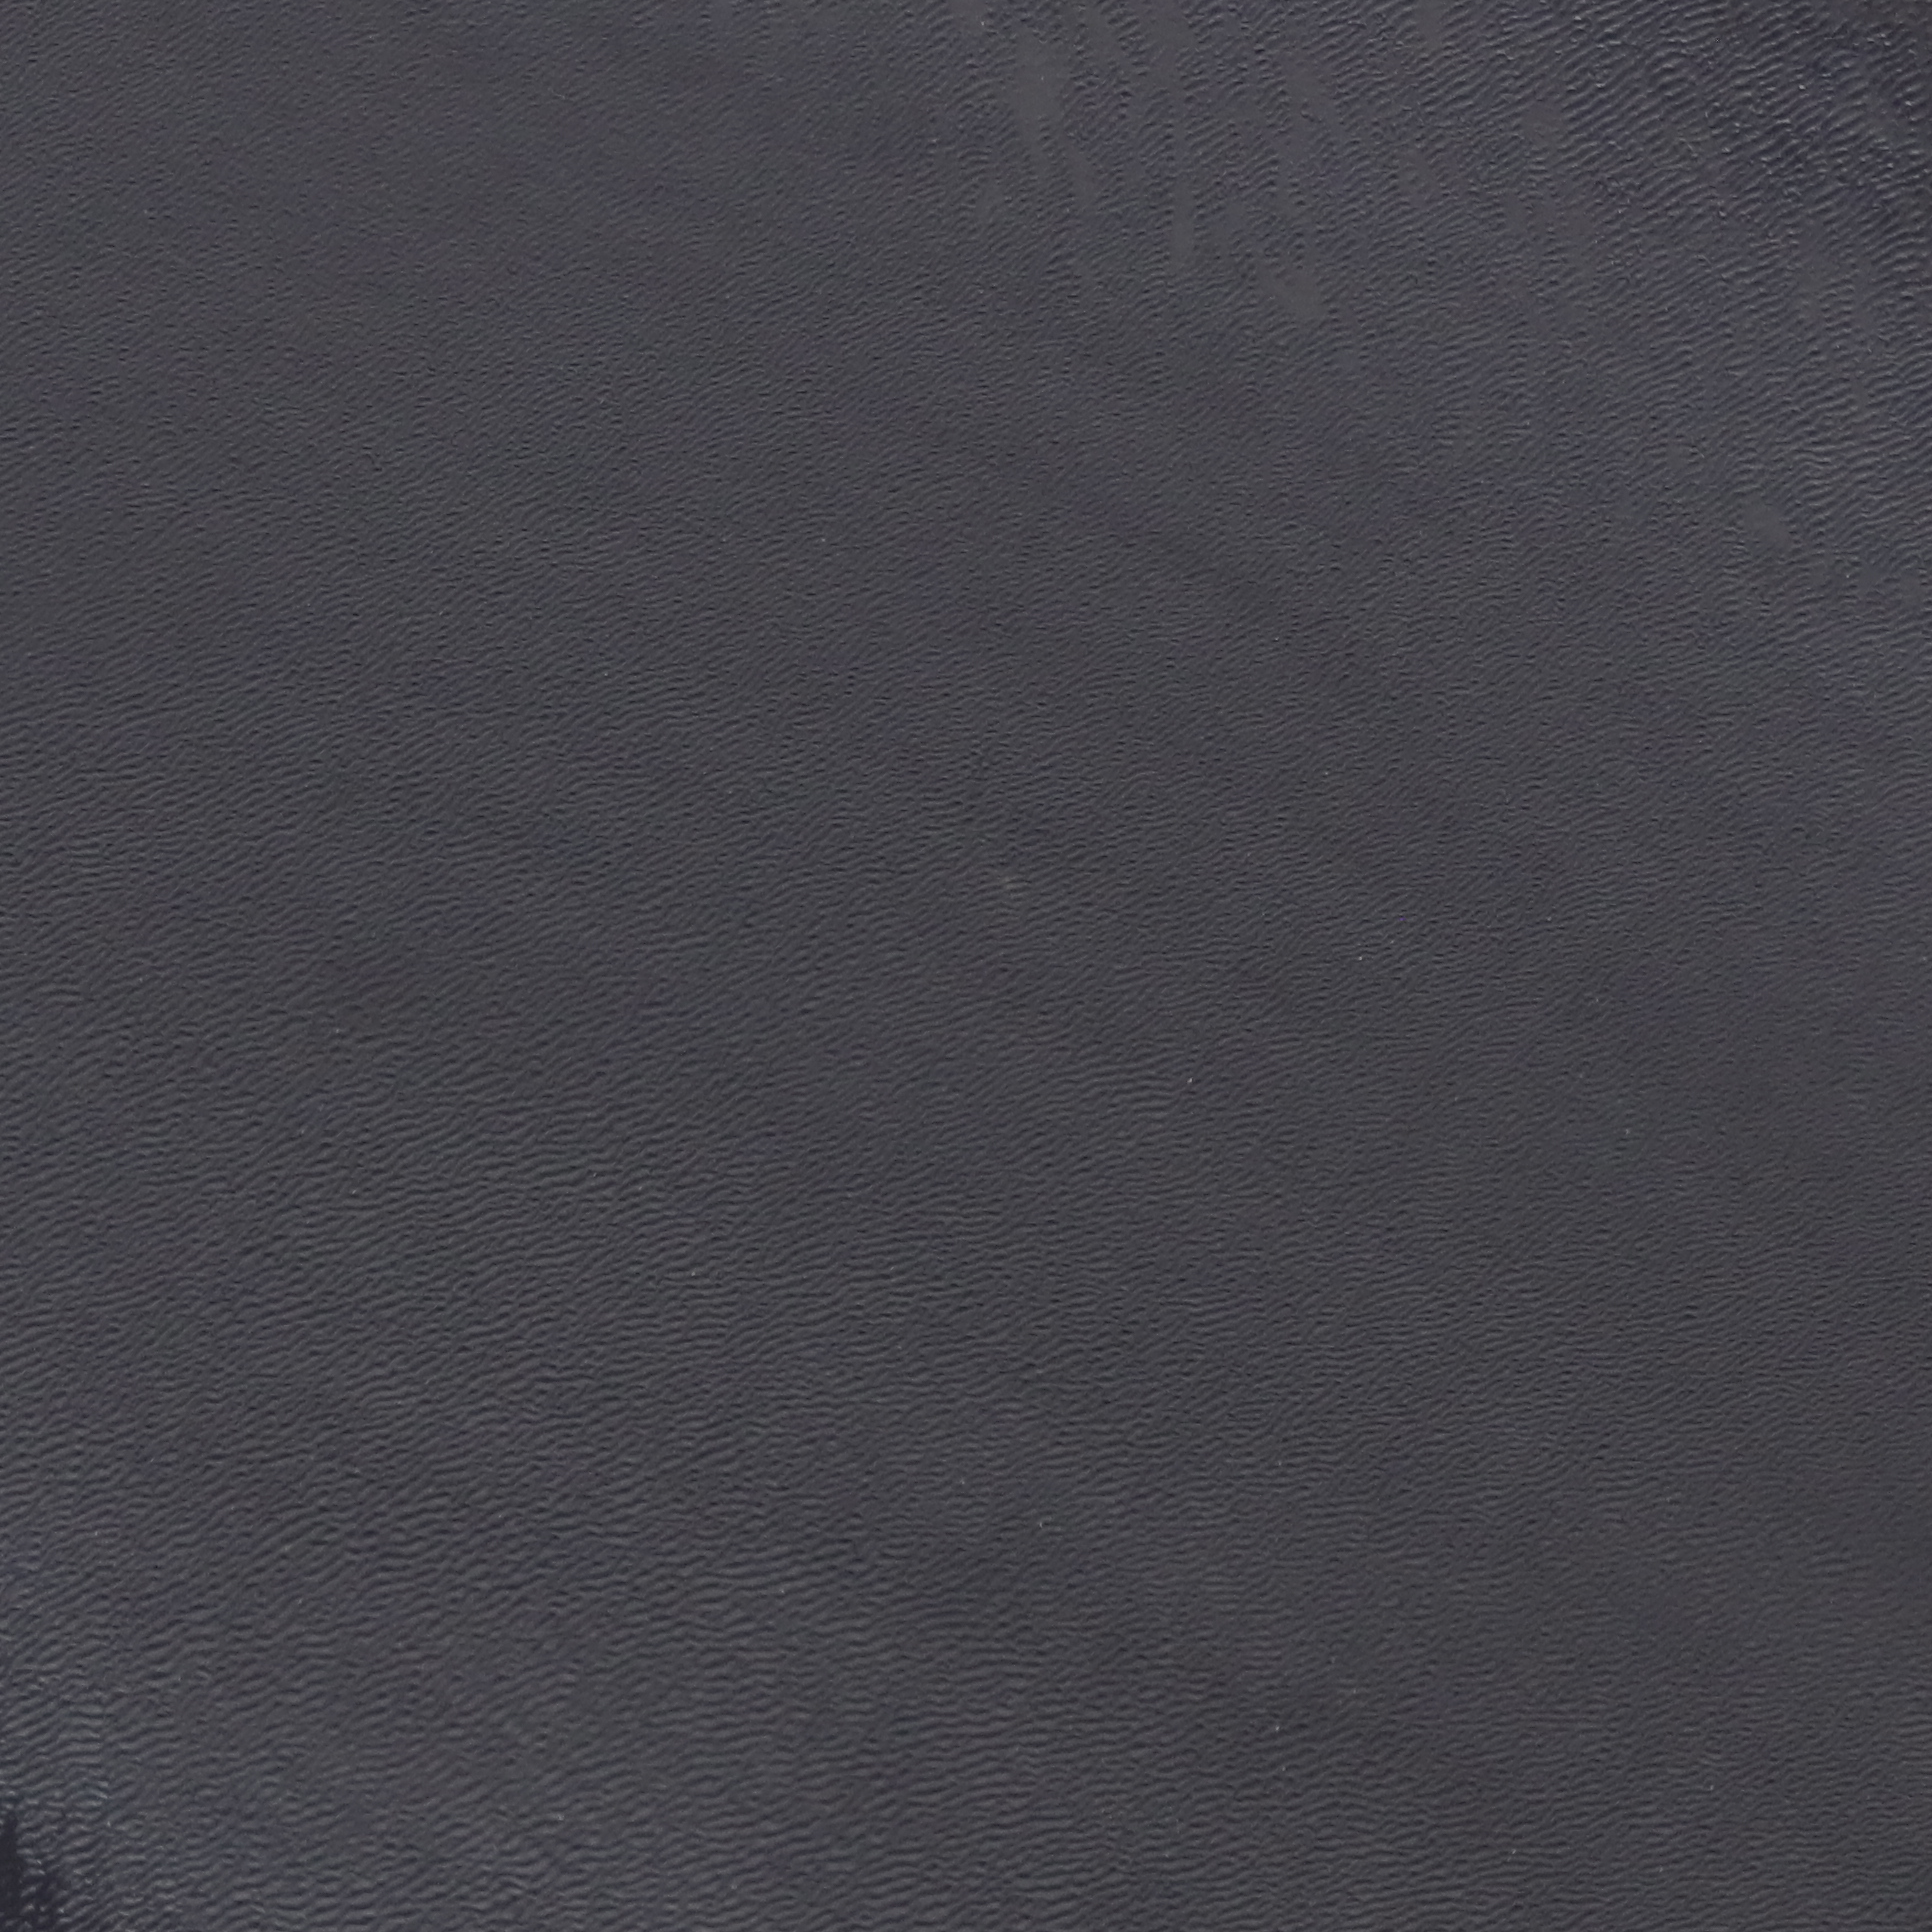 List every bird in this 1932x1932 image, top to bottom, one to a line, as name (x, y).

None